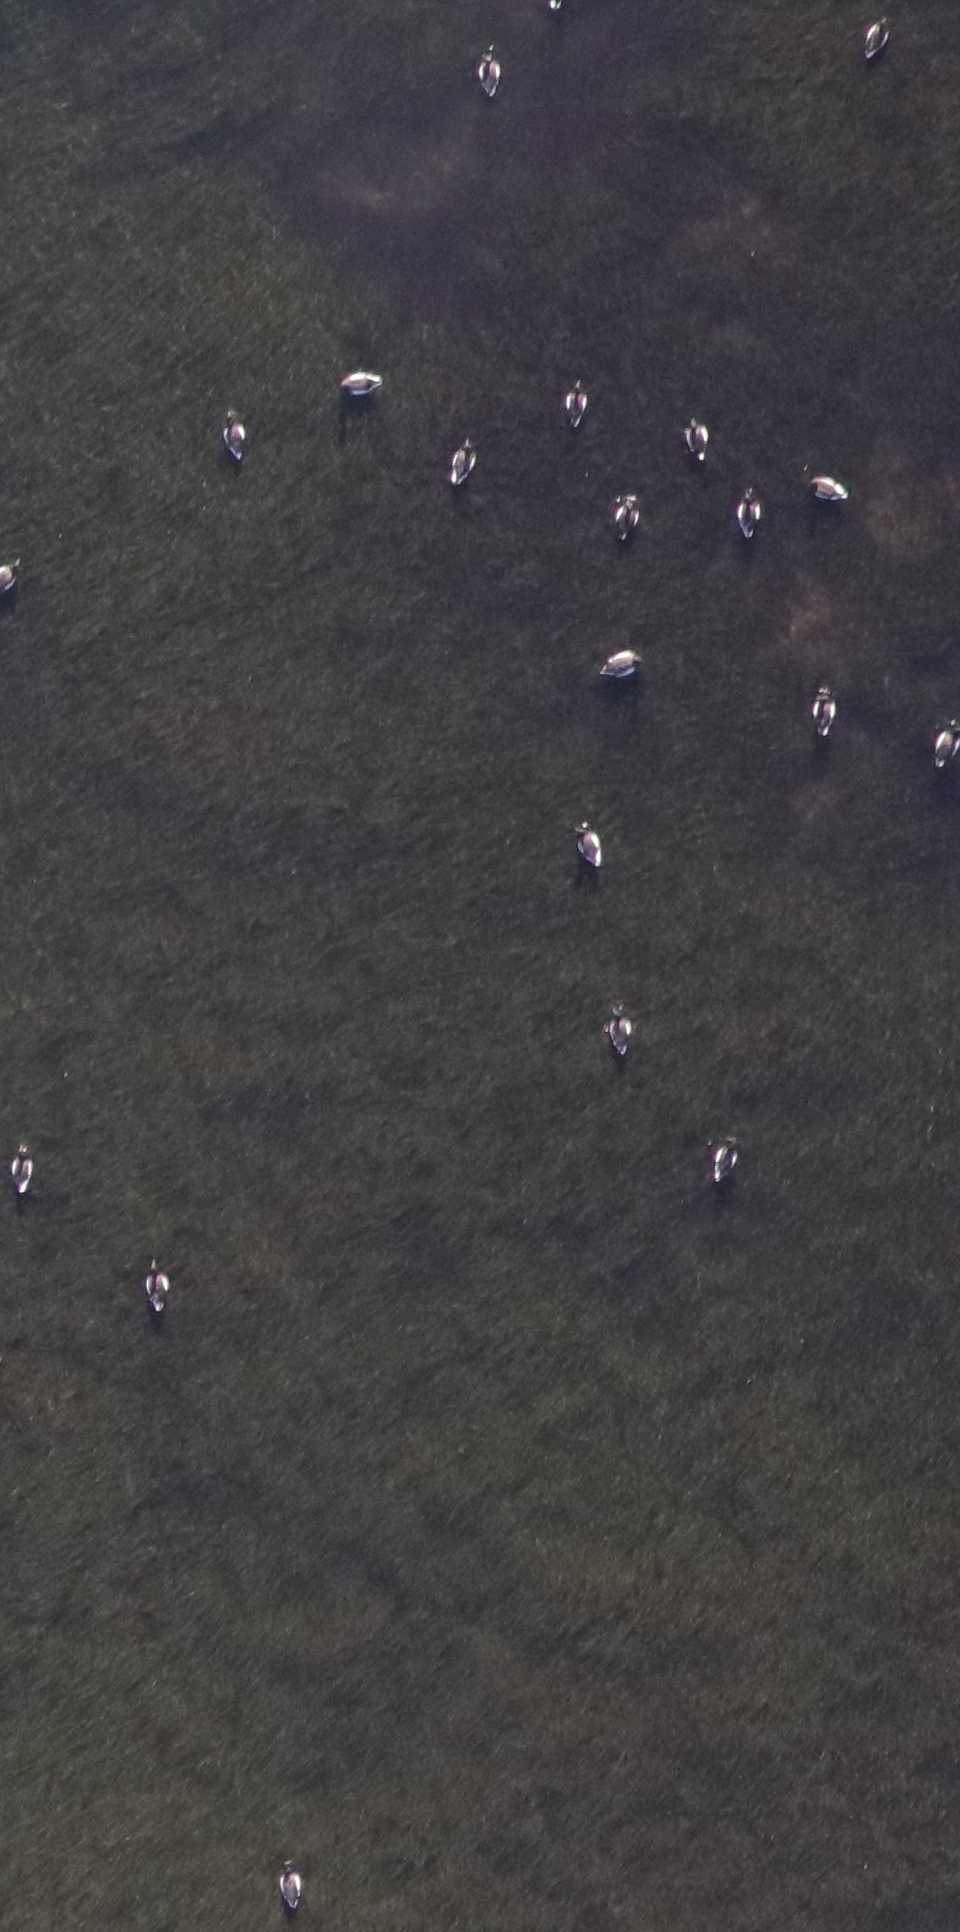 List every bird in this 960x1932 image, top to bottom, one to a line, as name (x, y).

brant (875, 40)
brant (488, 72)
brant (358, 383)
brant (576, 404)
brant (233, 438)
brant (695, 438)
brant (462, 463)
brant (824, 490)
brant (748, 513)
brant (626, 519)
brant (2, 579)
brant (621, 664)
brant (824, 710)
brant (945, 747)
brant (589, 845)
brant (619, 1031)
brant (724, 1162)
brant (21, 1171)
brant (157, 1288)
brant (288, 1888)